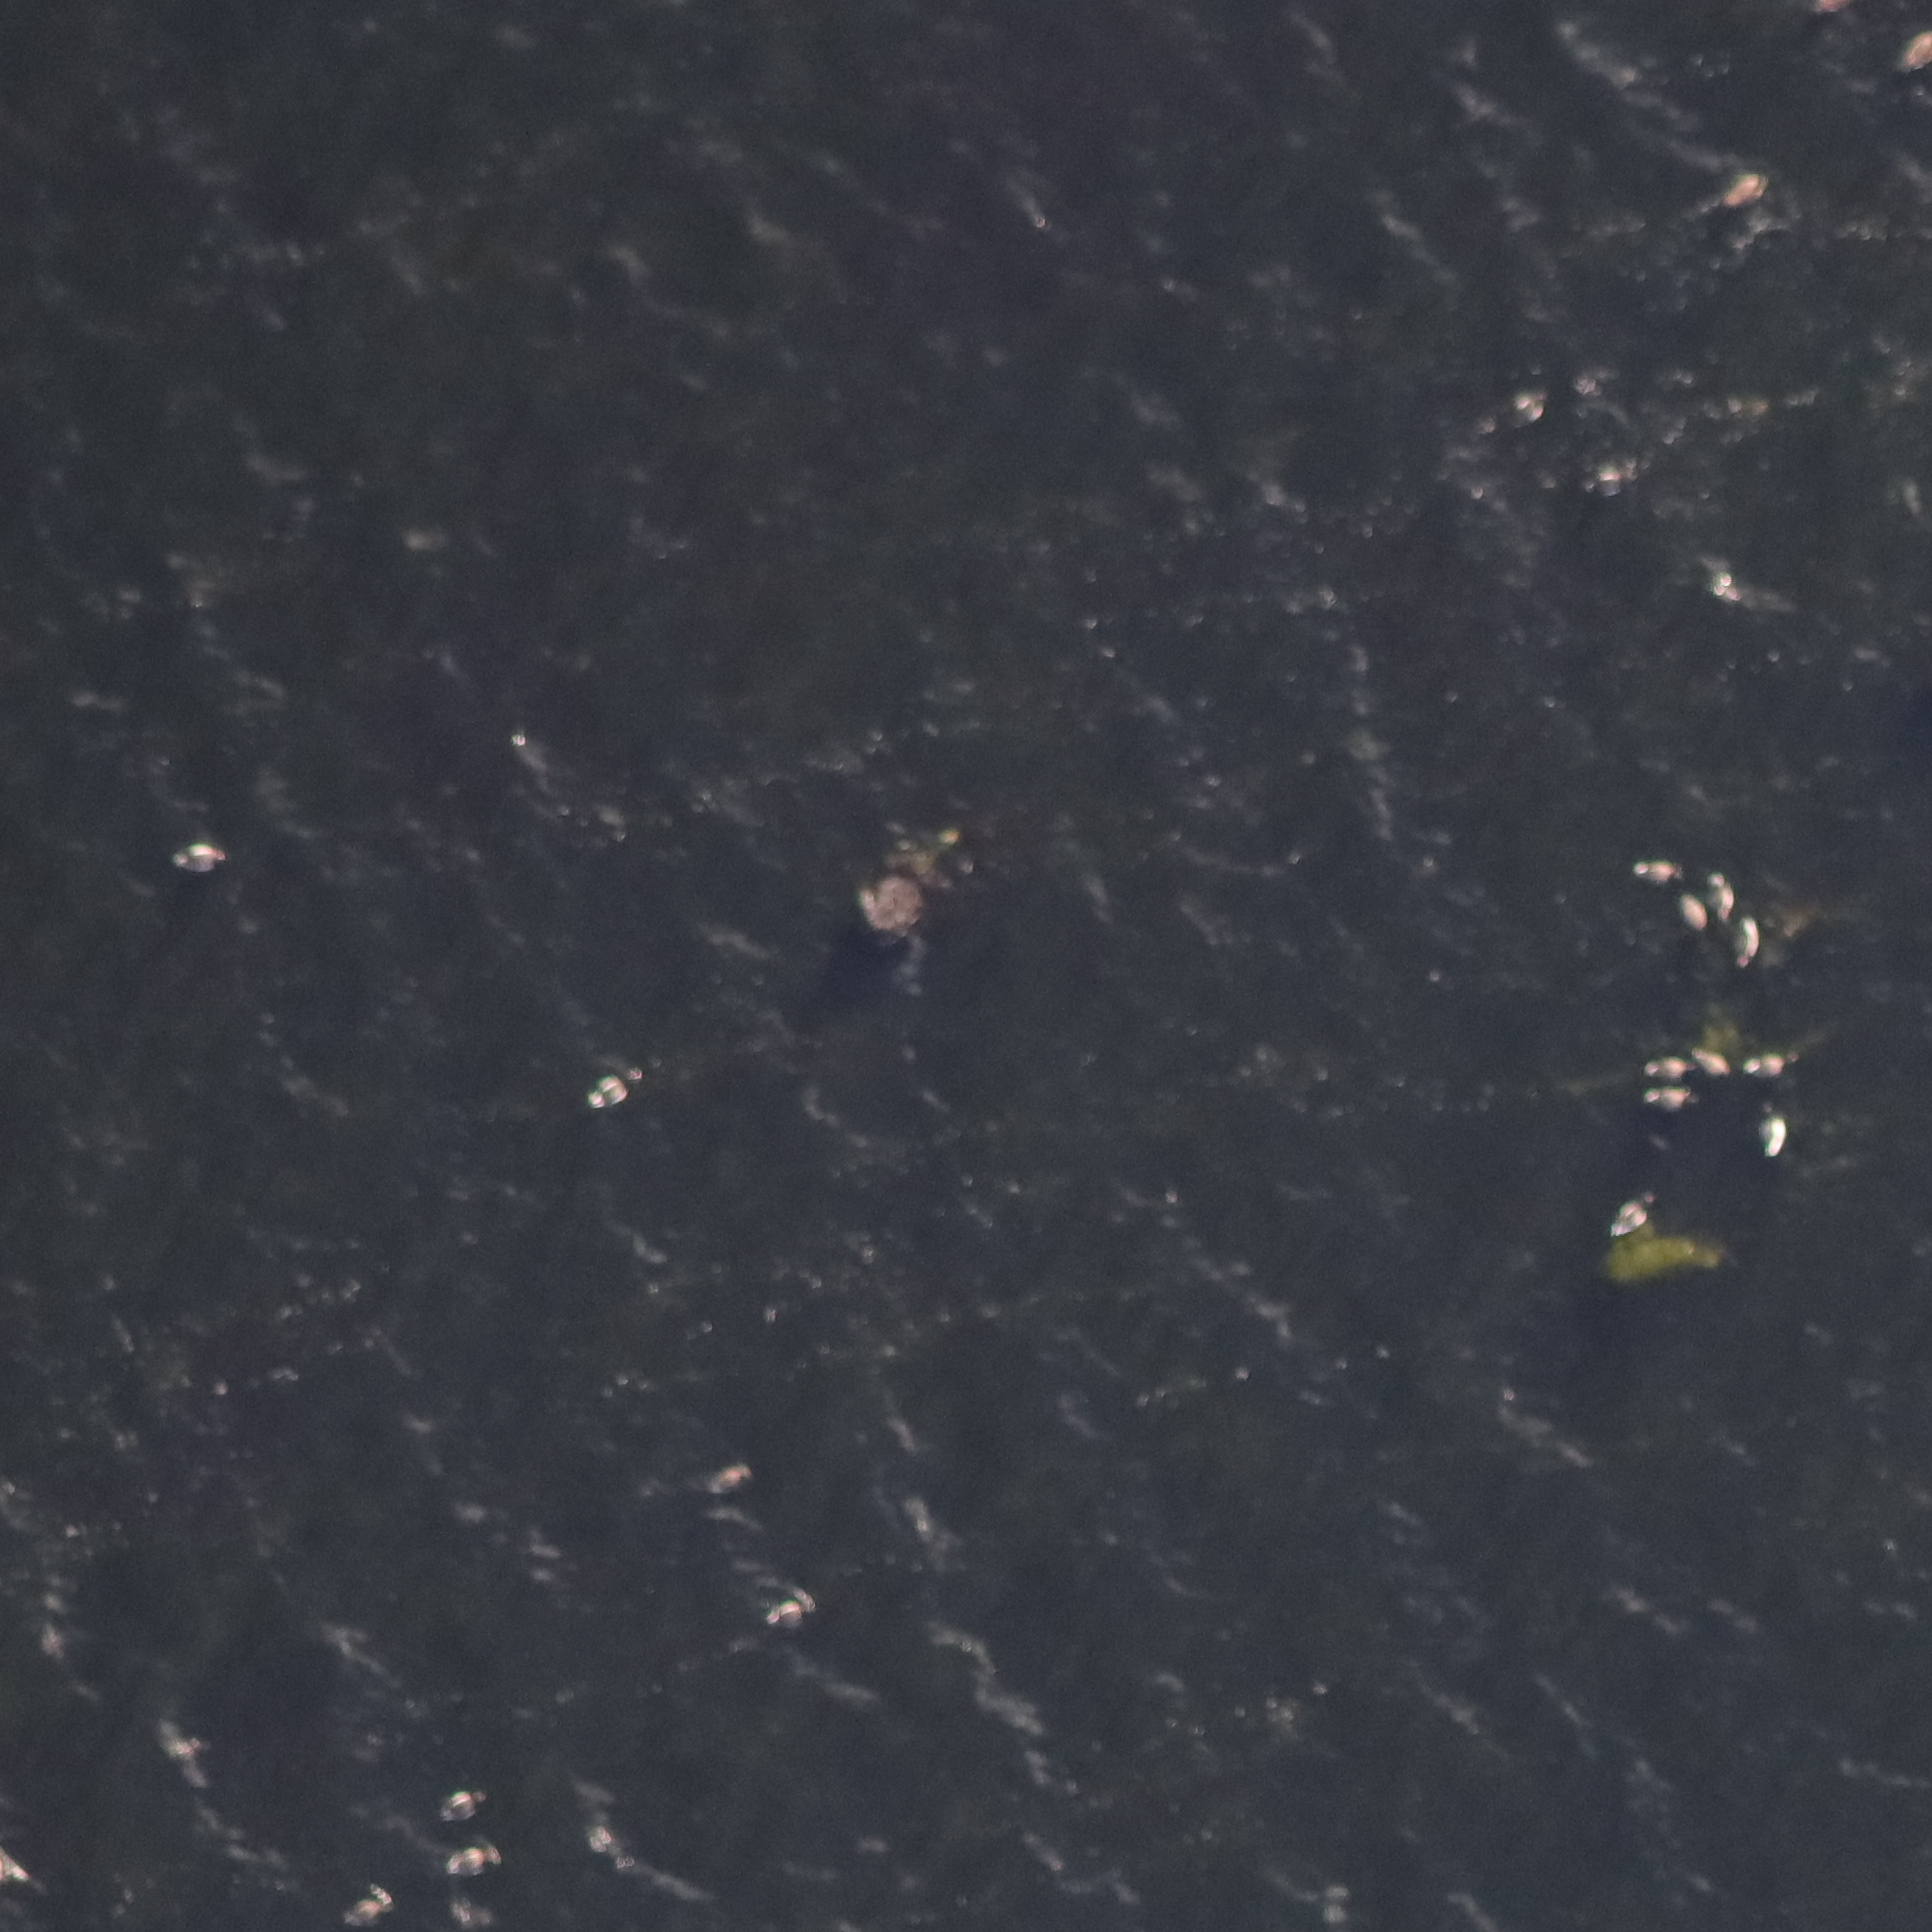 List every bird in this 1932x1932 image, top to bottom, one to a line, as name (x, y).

Canada goose (1926, 50)
Canada goose (1750, 192)
brant (1528, 409)
brant (1610, 481)
brant (1722, 584)
brant (199, 859)
Canada goose (1660, 872)
Canada goose (1725, 900)
Canada goose (1695, 911)
Canada goose (1747, 941)
brant (1710, 1061)
brant (1769, 1065)
brant (1673, 1073)
brant (610, 1092)
brant (1672, 1102)
brant (1775, 1132)
brant (1638, 1217)
brant (730, 1482)
brant (793, 1616)
brant (464, 1810)
brant (475, 1860)
brant (369, 1913)